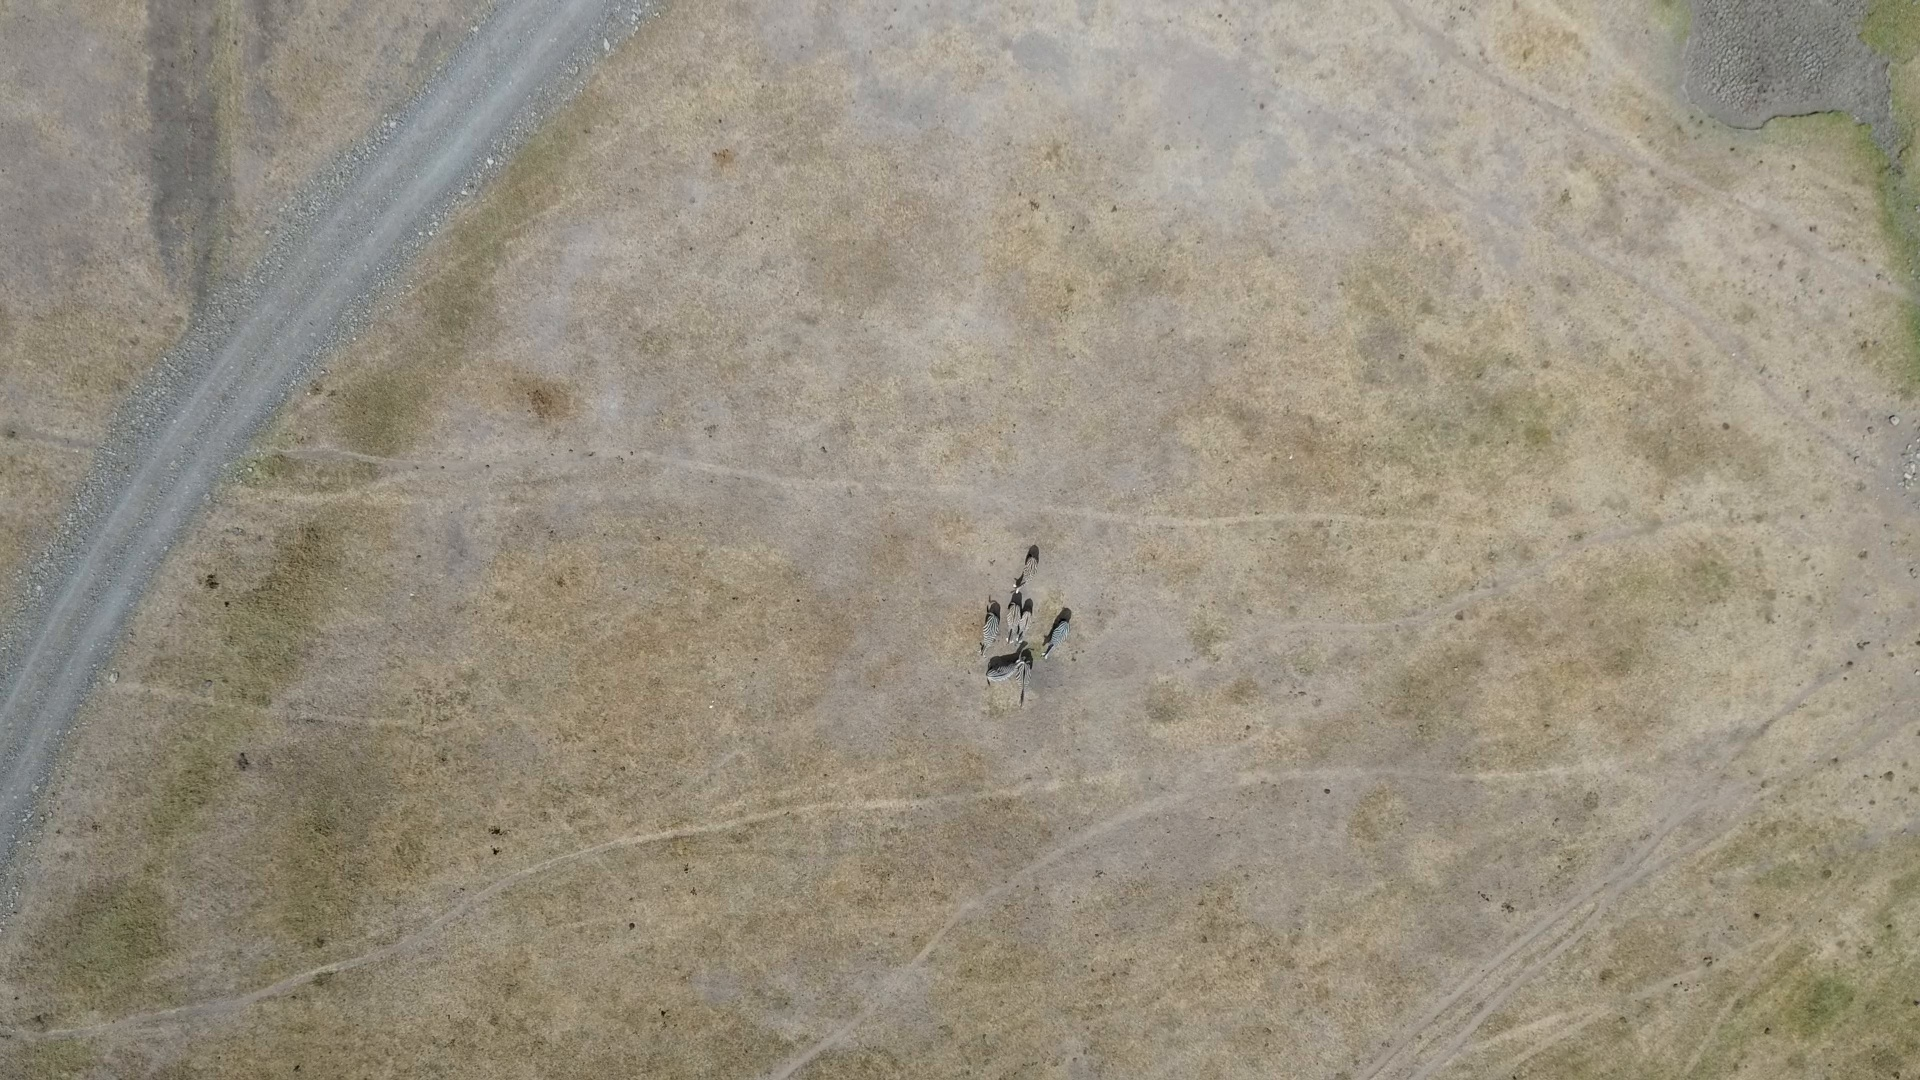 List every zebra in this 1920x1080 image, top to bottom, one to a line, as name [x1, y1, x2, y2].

zebra [1013, 557, 1038, 595]
zebra [1006, 605, 1021, 645]
zebra [1016, 611, 1032, 644]
zebra [977, 615, 998, 658]
zebra [1041, 621, 1069, 660]
zebra [986, 656, 1026, 681]
zebra [1016, 664, 1032, 706]